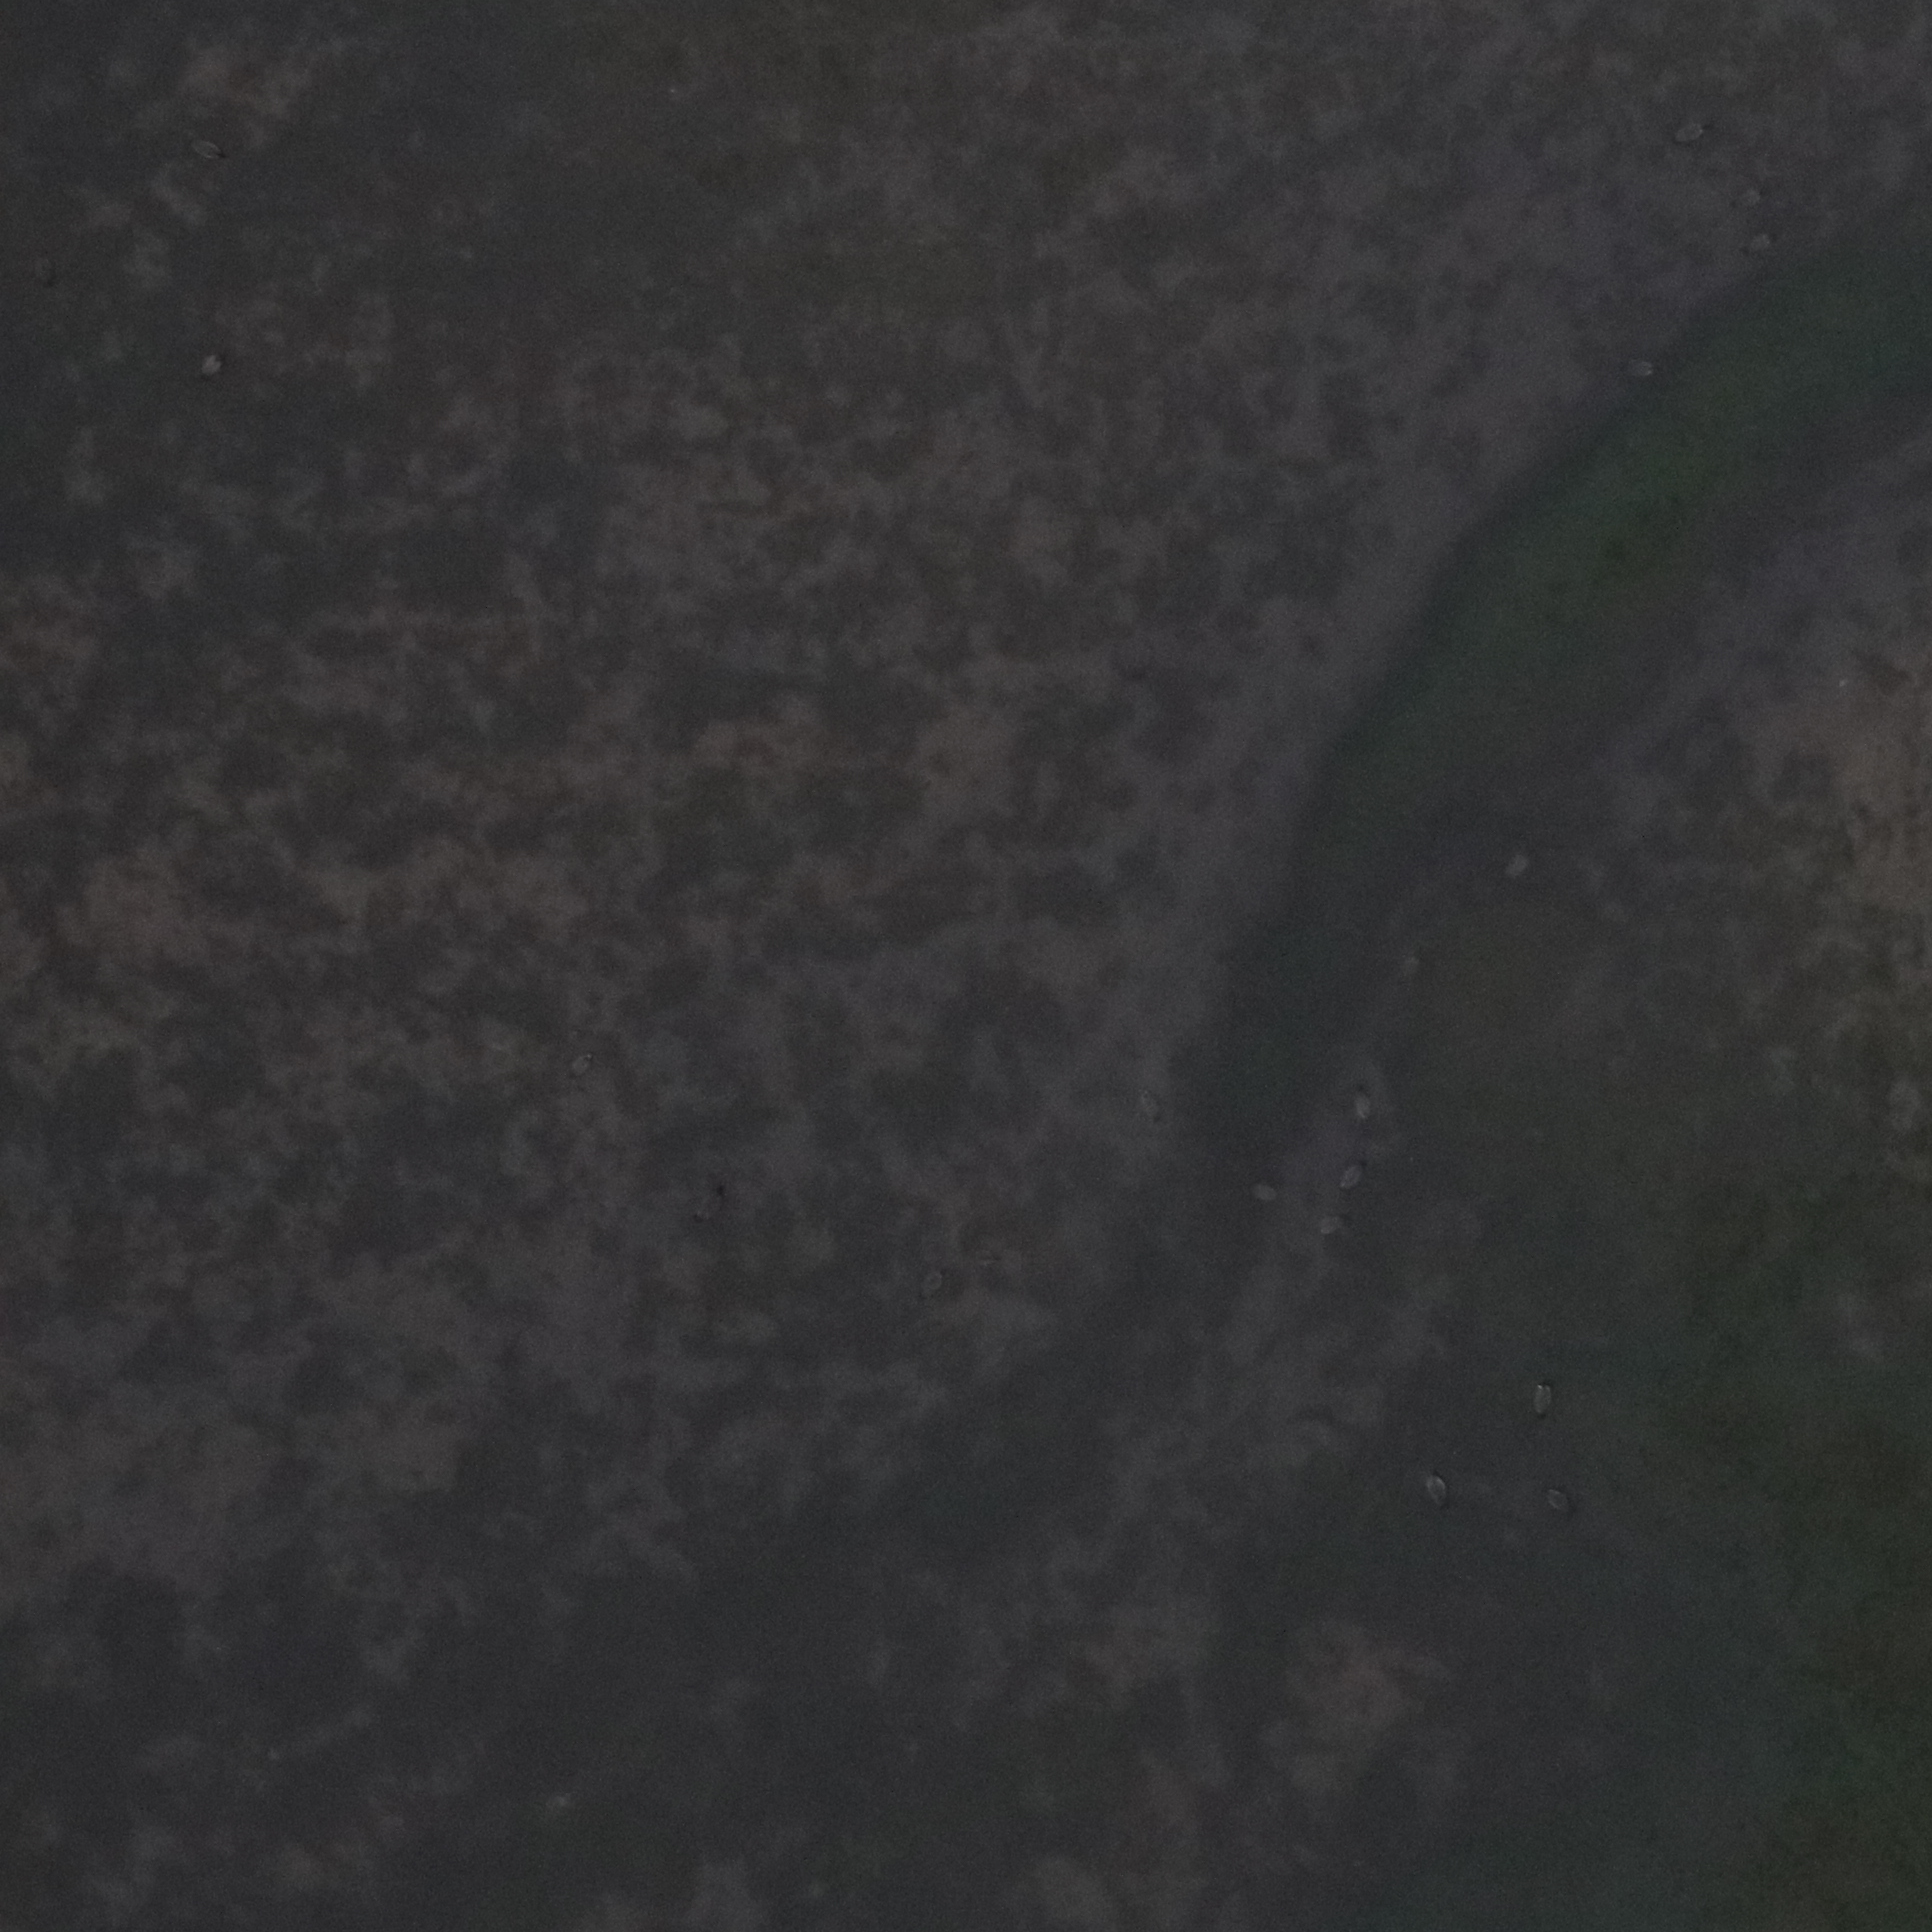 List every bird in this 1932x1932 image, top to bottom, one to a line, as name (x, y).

Canada goose (1692, 129)
Canada goose (212, 154)
Canada goose (1745, 204)
Canada goose (1759, 248)
Canada goose (48, 267)
Canada goose (212, 364)
Canada goose (1639, 365)
Canada goose (1515, 865)
Canada goose (1411, 957)
Canada goose (576, 1063)
Canada goose (1147, 1099)
Canada goose (1363, 1103)
Canada goose (1353, 1170)
Canada goose (1270, 1193)
Canada goose (712, 1203)
Canada goose (1332, 1219)
Canada goose (981, 1252)
Canada goose (937, 1287)
Canada goose (1544, 1407)
Canada goose (1439, 1496)
Canada goose (1555, 1502)